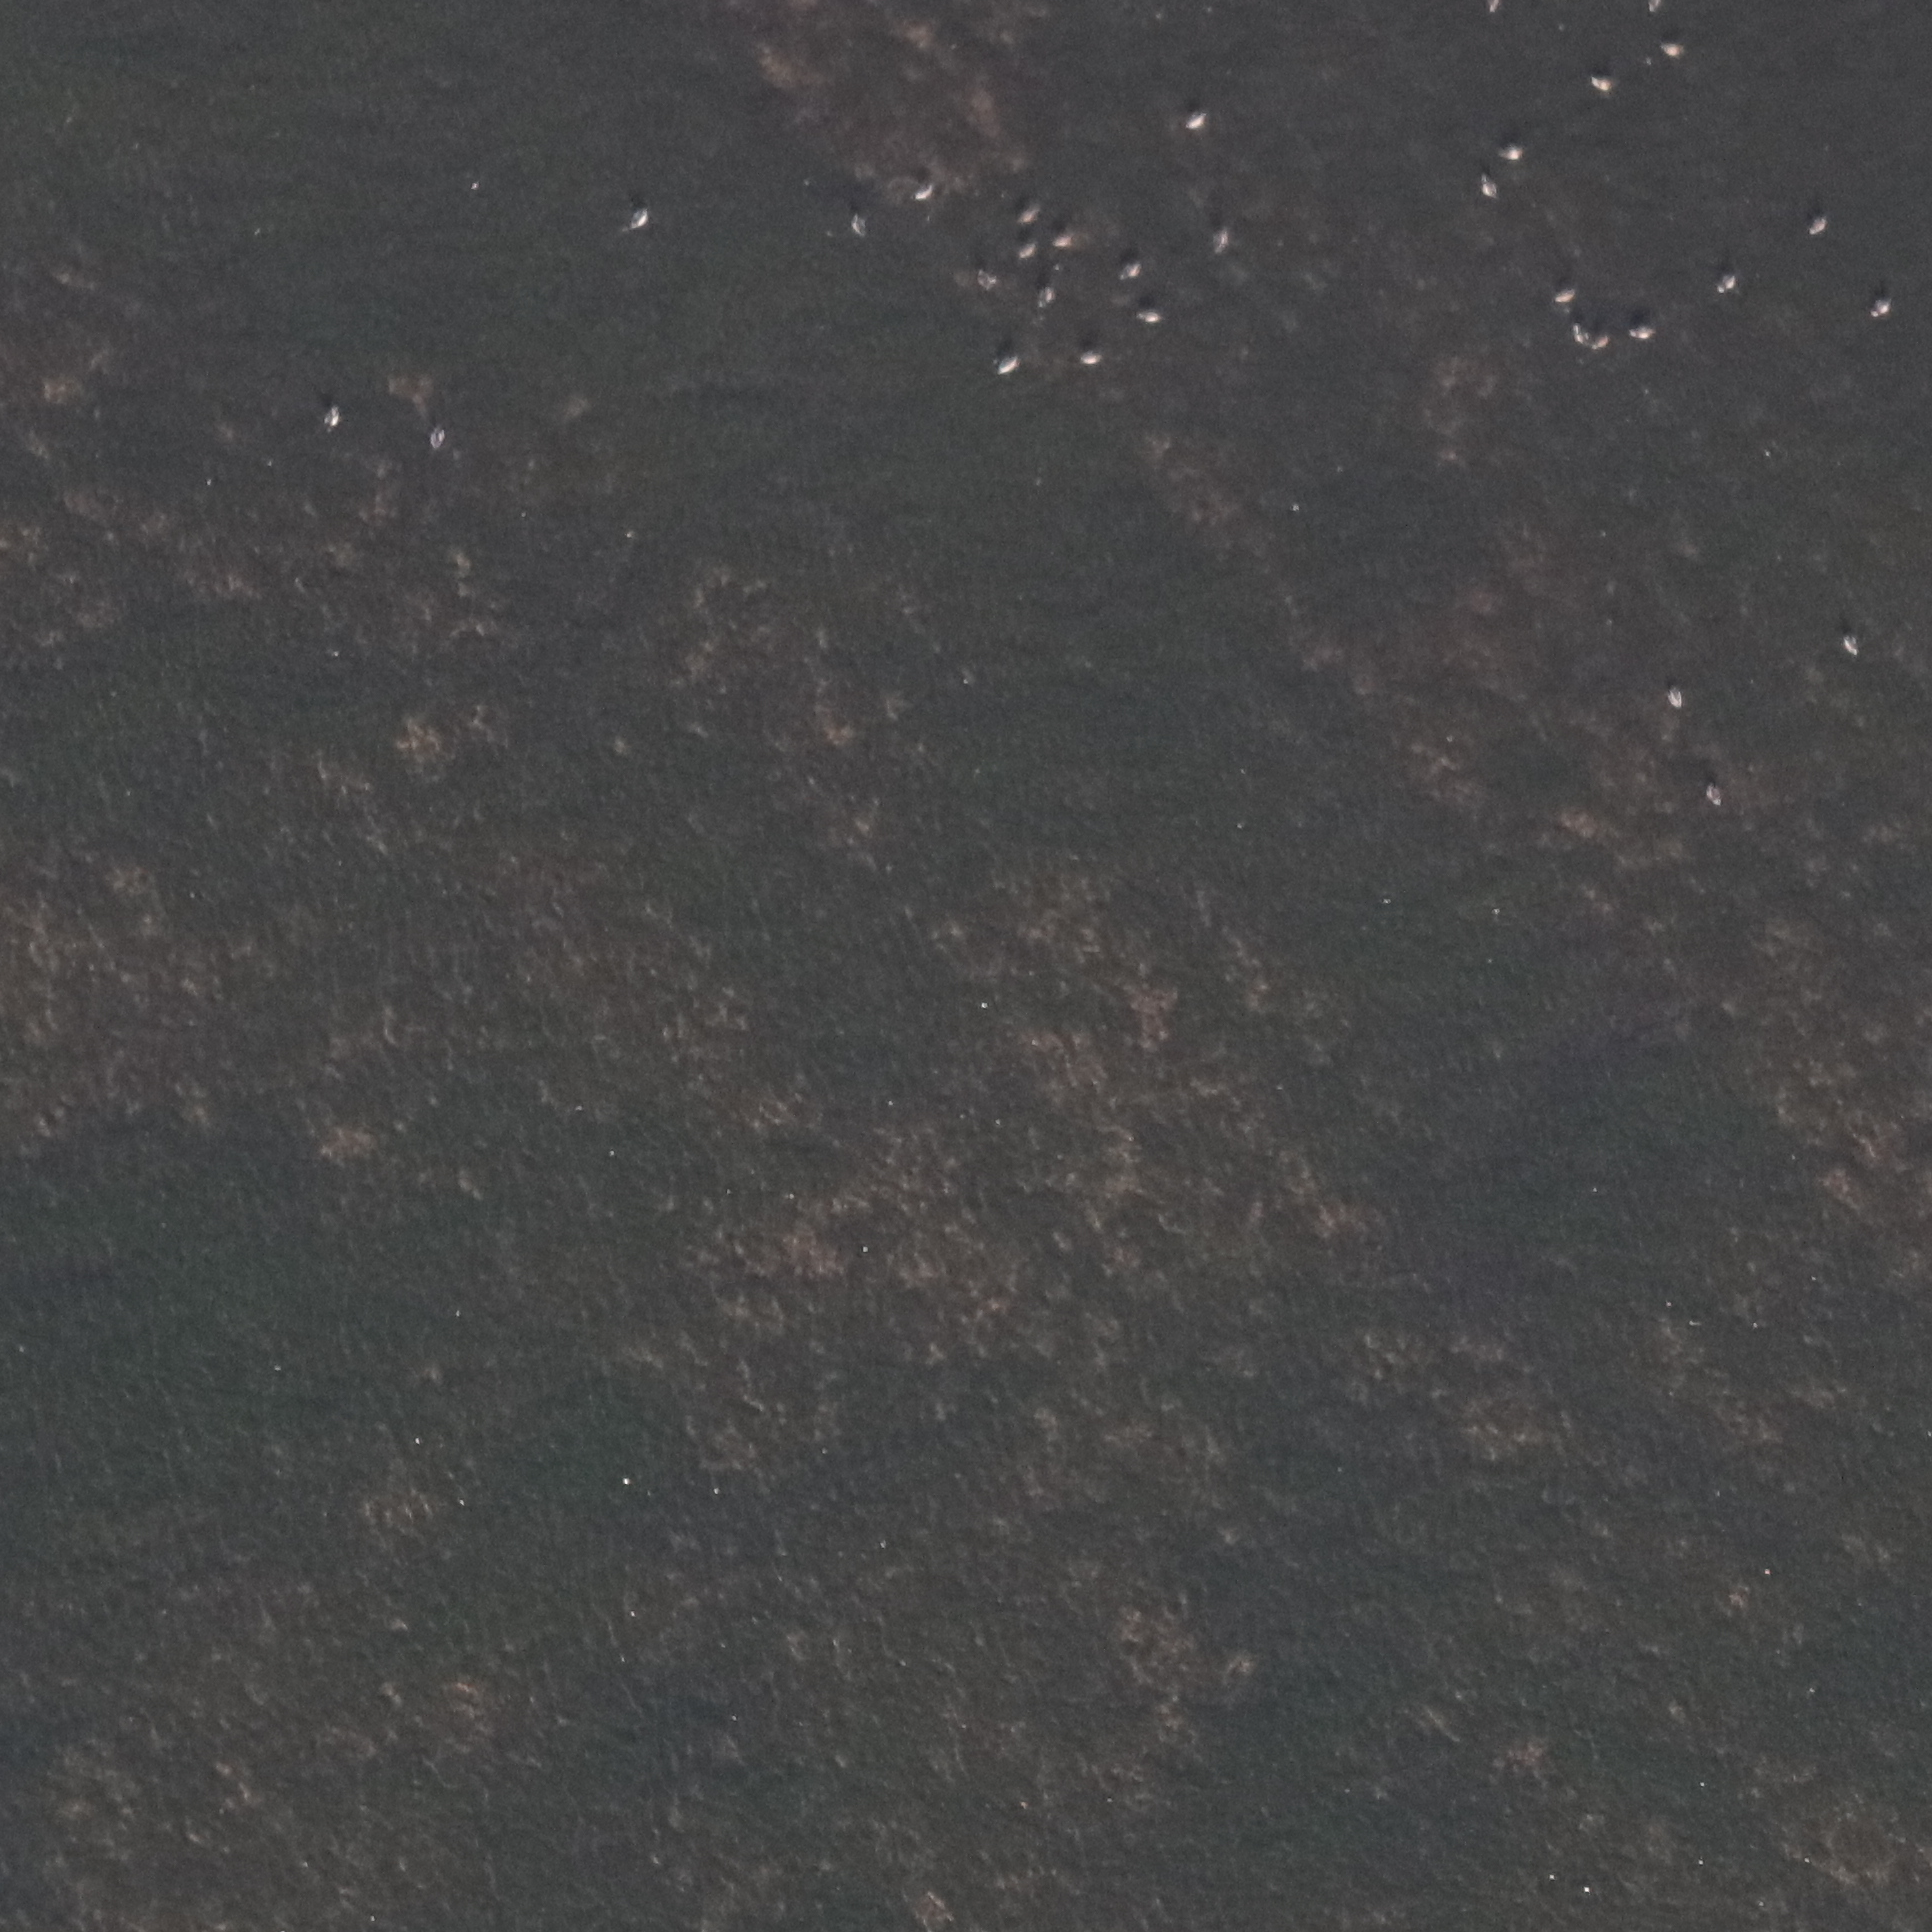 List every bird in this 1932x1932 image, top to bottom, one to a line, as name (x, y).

brant (1488, 1)
brant (1657, 9)
brant (1675, 49)
brant (1606, 92)
brant (1196, 119)
brant (1516, 152)
brant (1488, 188)
brant (927, 191)
brant (1028, 218)
brant (639, 219)
brant (861, 223)
brant (1816, 224)
brant (1066, 237)
brant (1220, 239)
brant (1029, 251)
brant (1131, 272)
brant (1725, 281)
brant (986, 284)
brant (1044, 293)
brant (1566, 299)
brant (1876, 303)
brant (1146, 313)
brant (1645, 331)
brant (1586, 338)
brant (1609, 346)
brant (1087, 357)
brant (1009, 368)
brant (331, 420)
brant (436, 438)
brant (1841, 639)
brant (1676, 703)
brant (1715, 799)